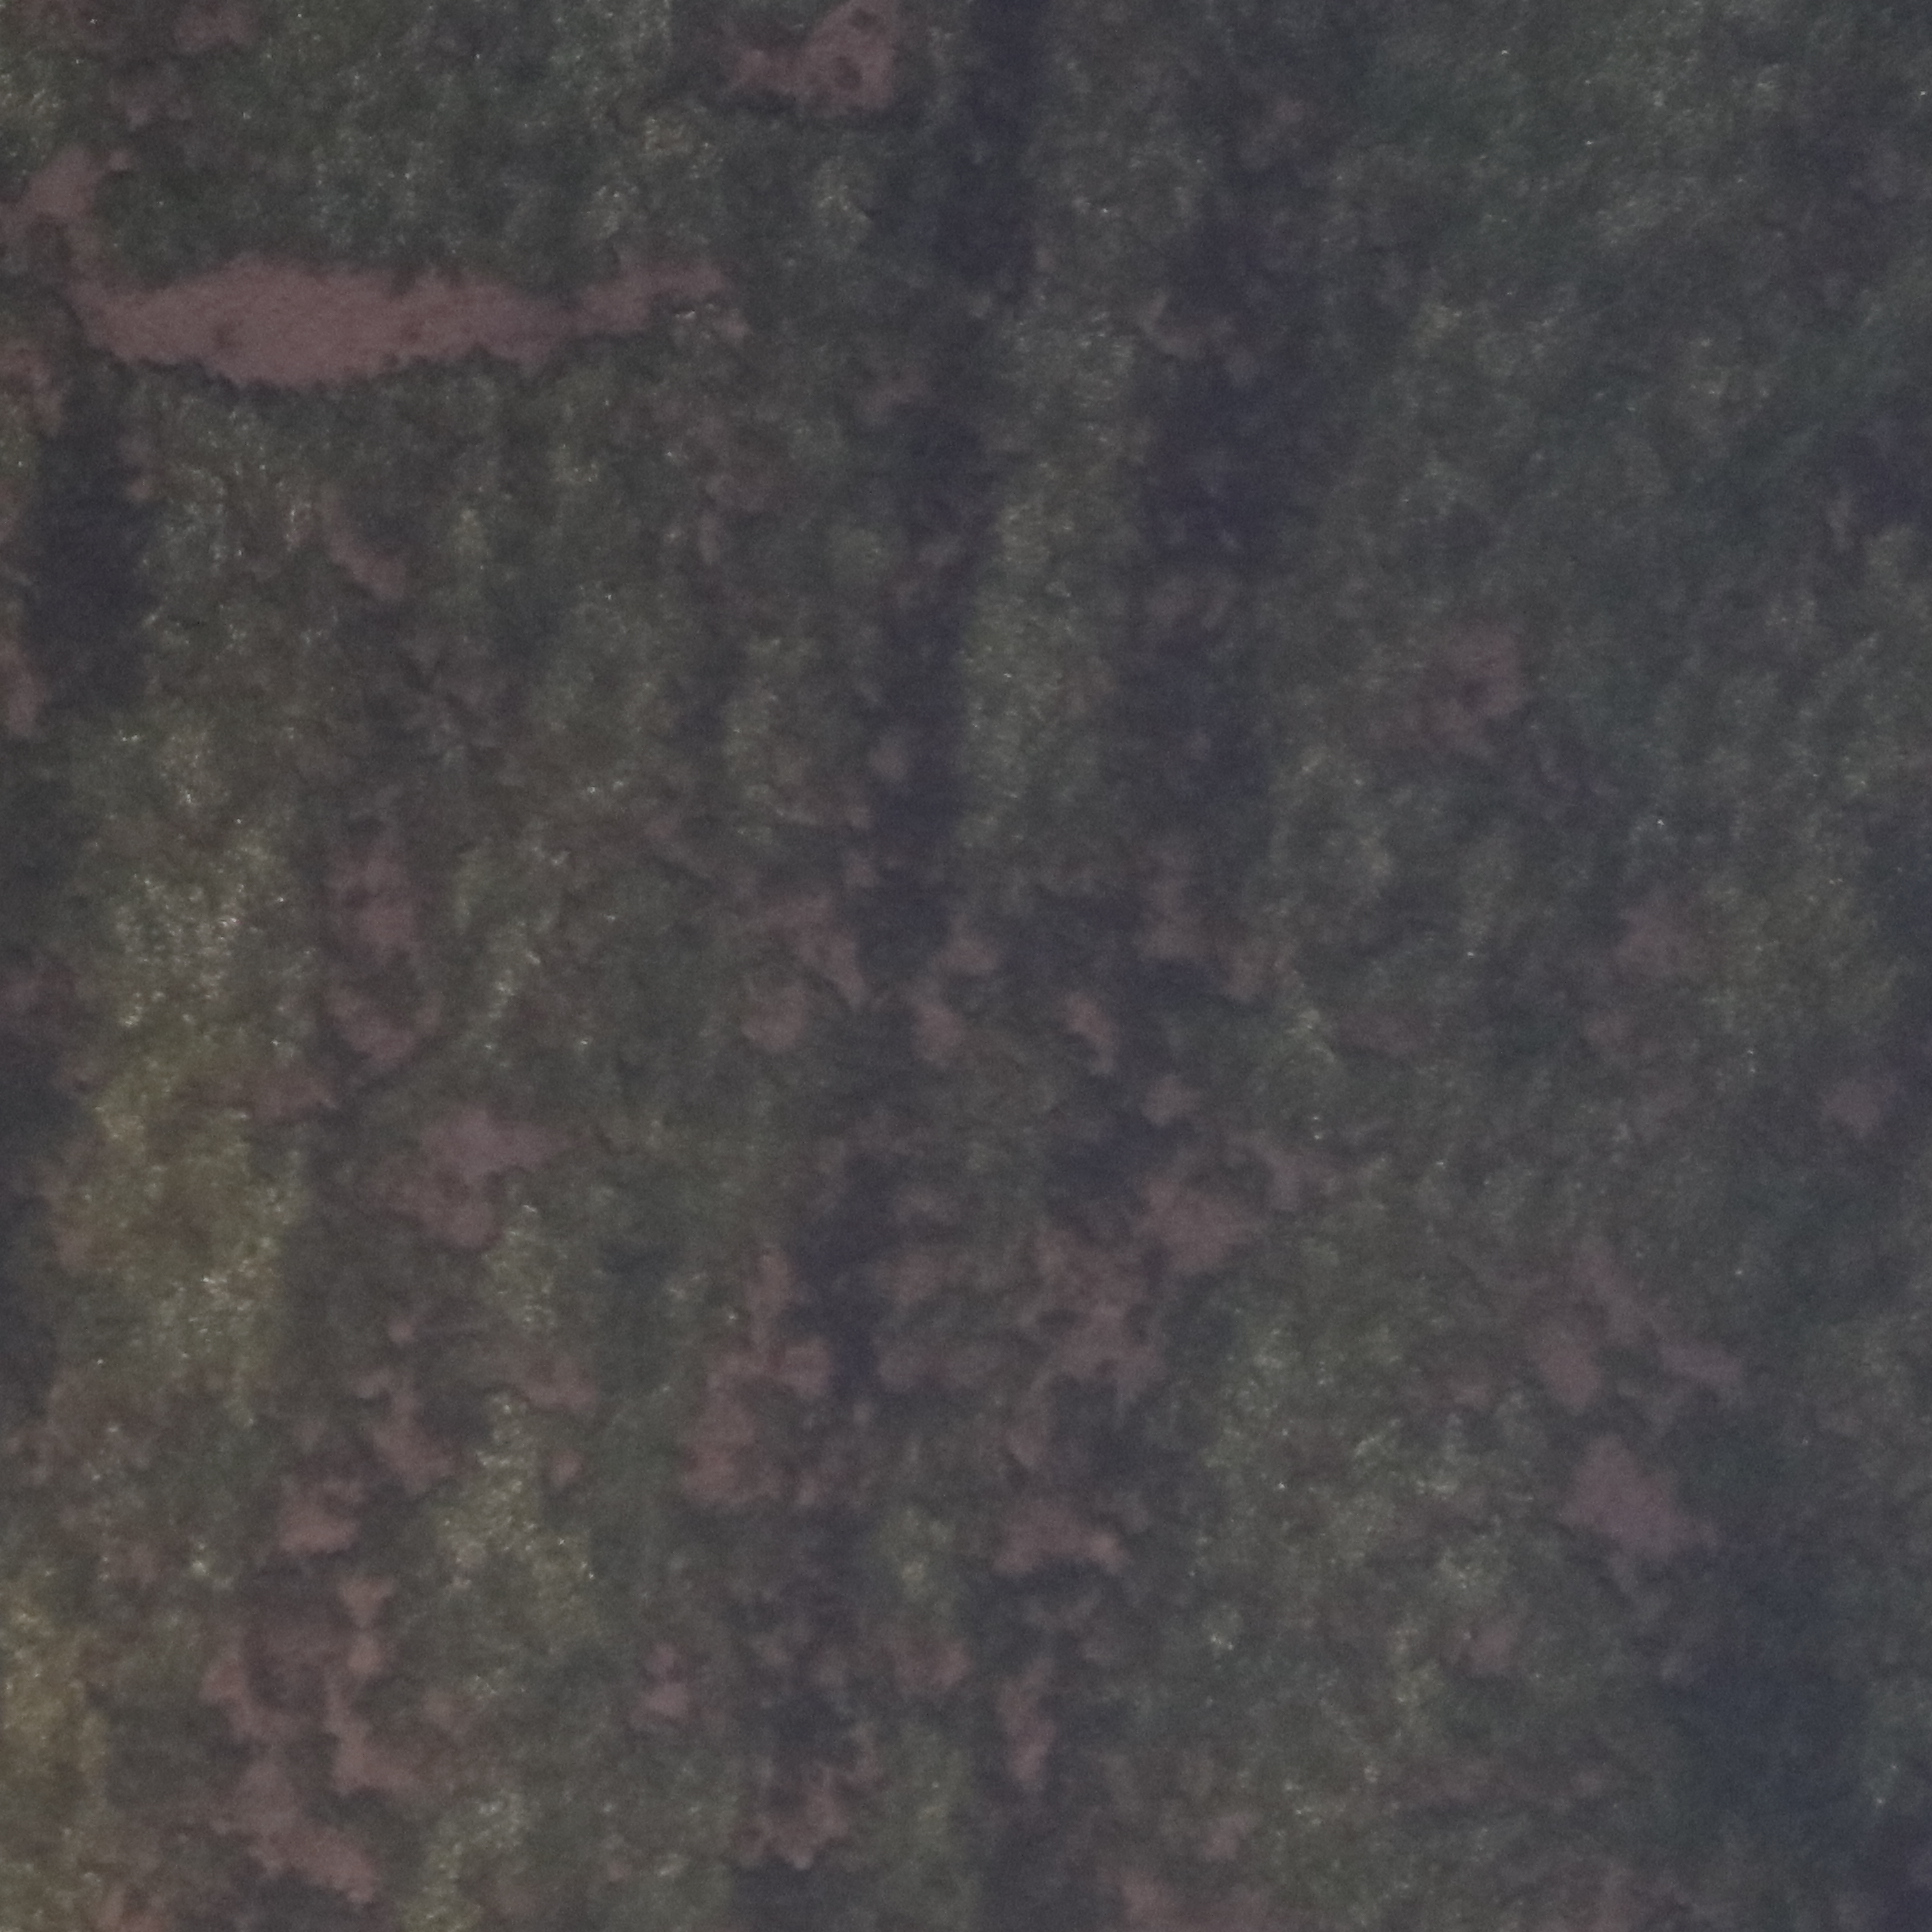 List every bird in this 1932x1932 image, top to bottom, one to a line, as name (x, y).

None